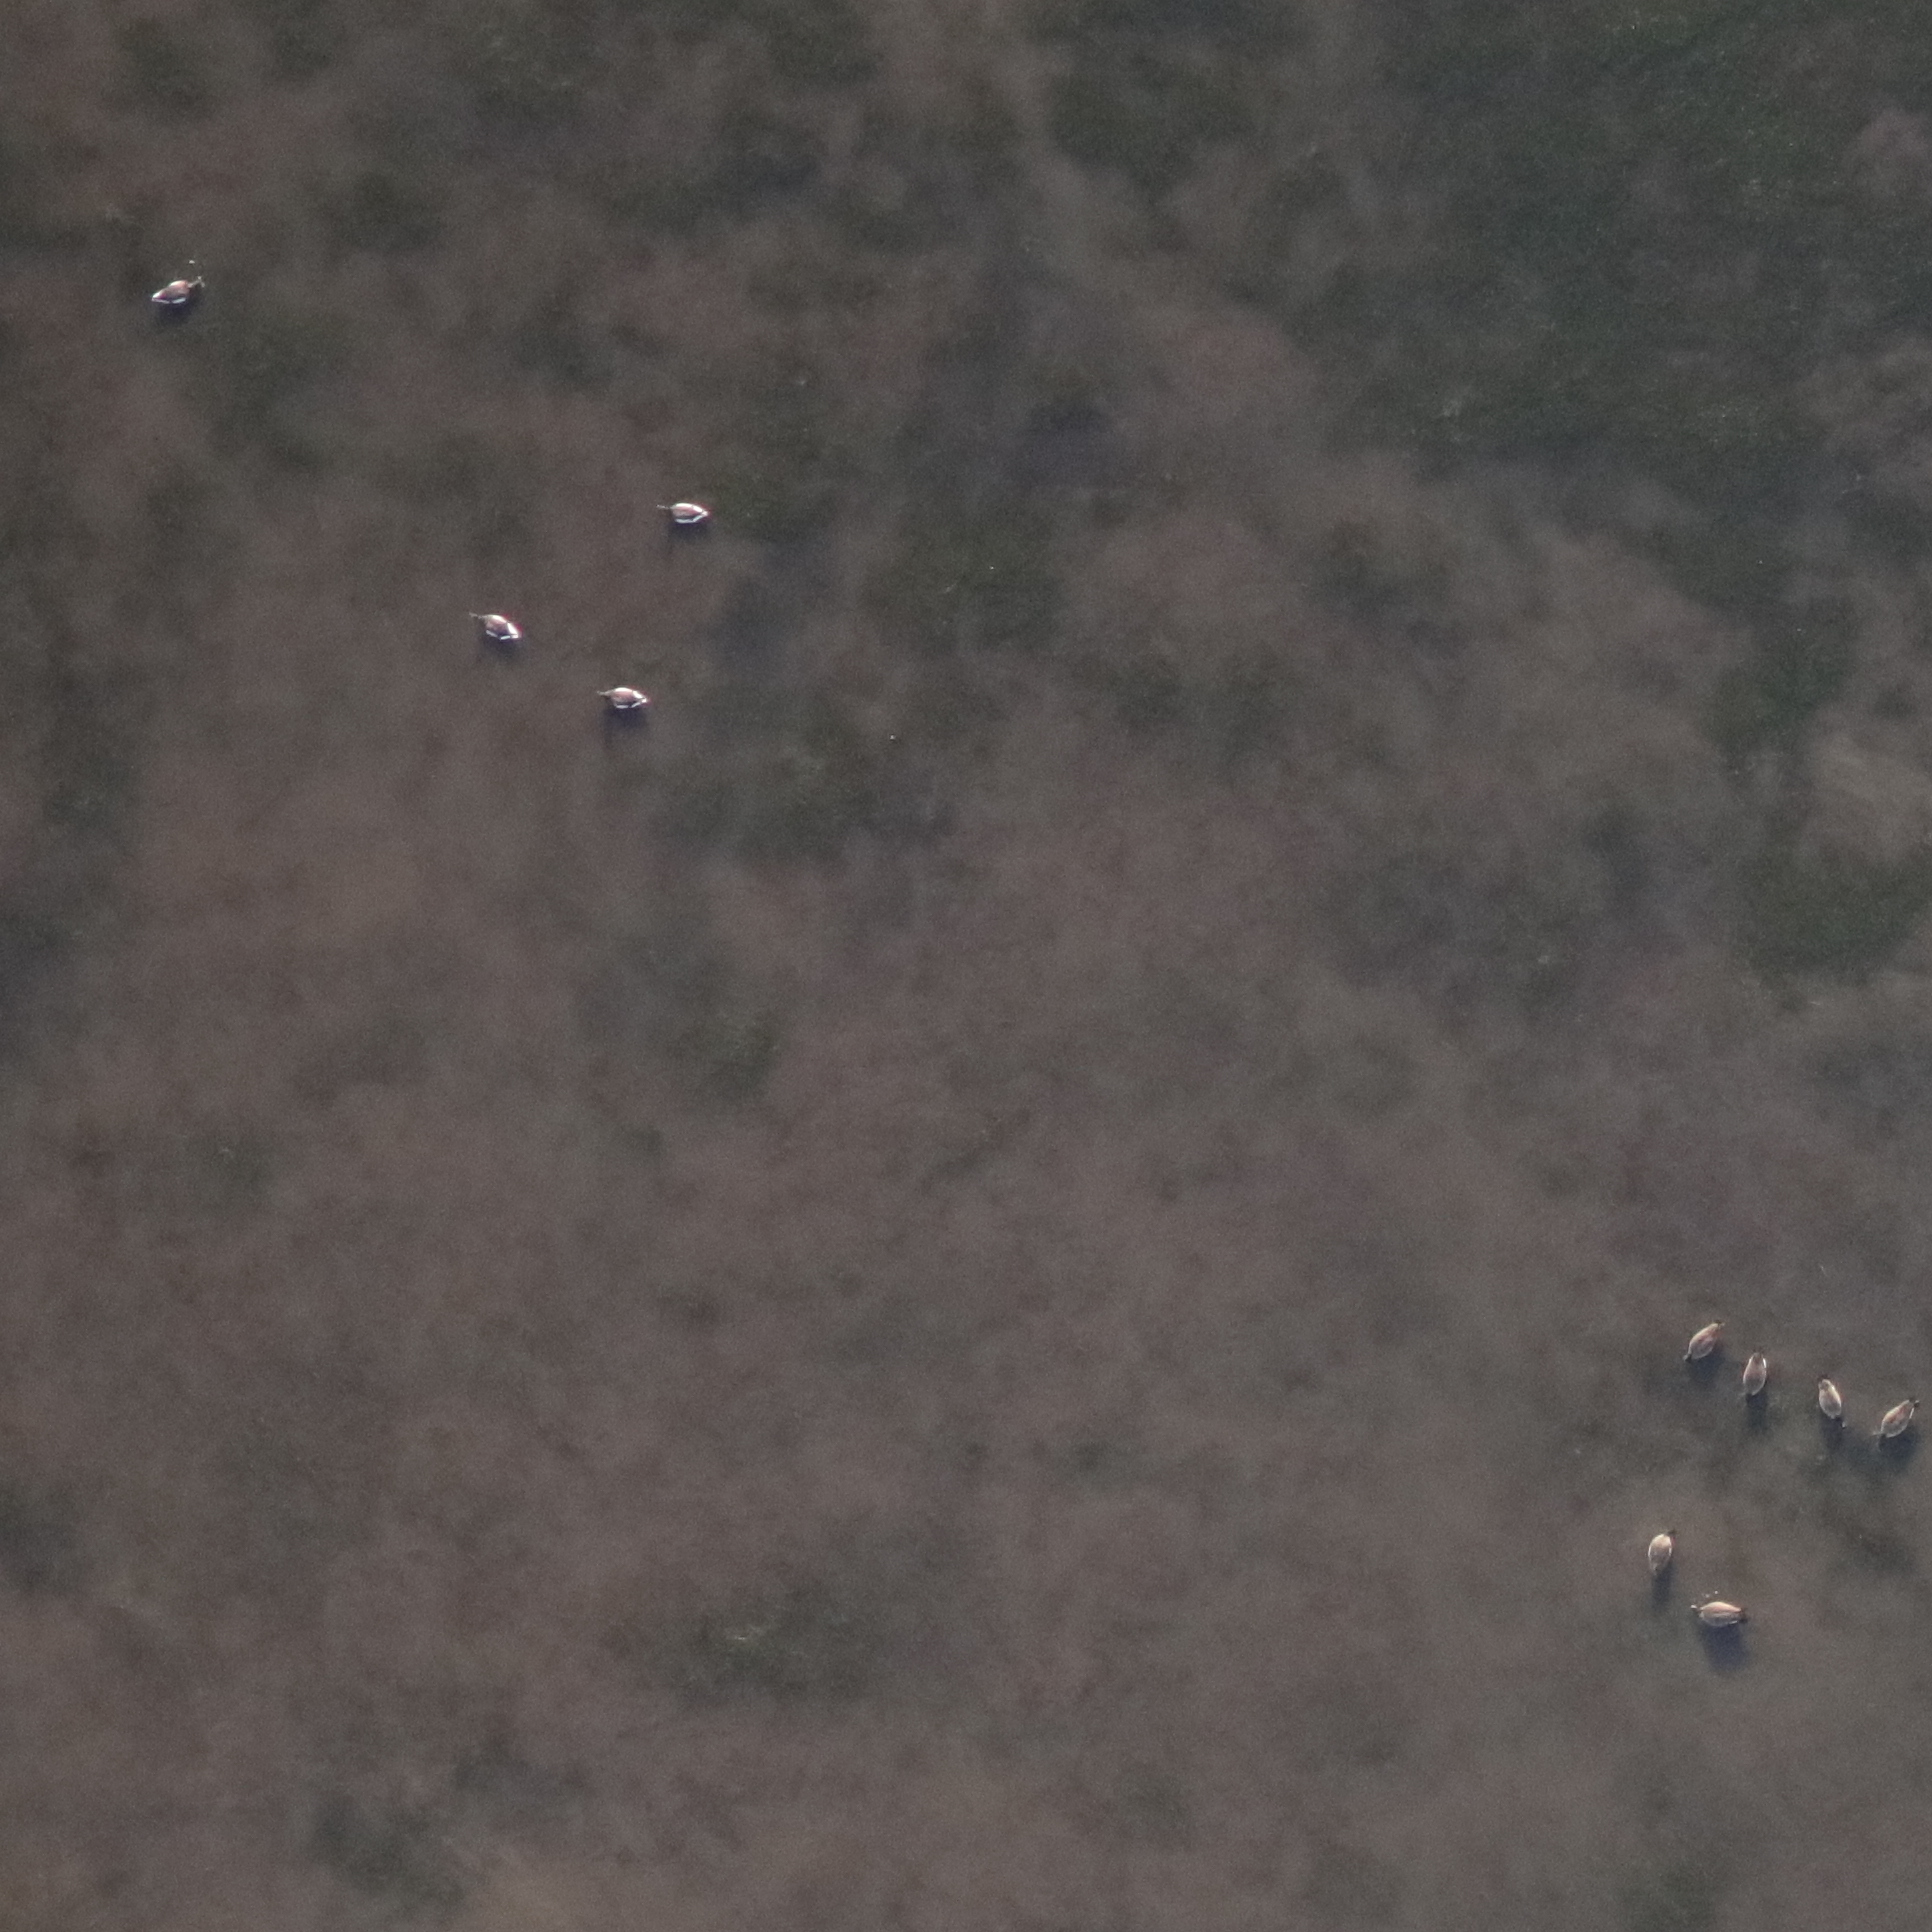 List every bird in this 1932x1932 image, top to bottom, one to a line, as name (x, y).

brant (178, 290)
brant (685, 513)
brant (495, 628)
brant (623, 698)
Canada goose (1702, 1341)
Canada goose (1752, 1372)
Canada goose (1829, 1401)
Canada goose (1897, 1420)
Canada goose (1660, 1553)
Canada goose (1720, 1613)